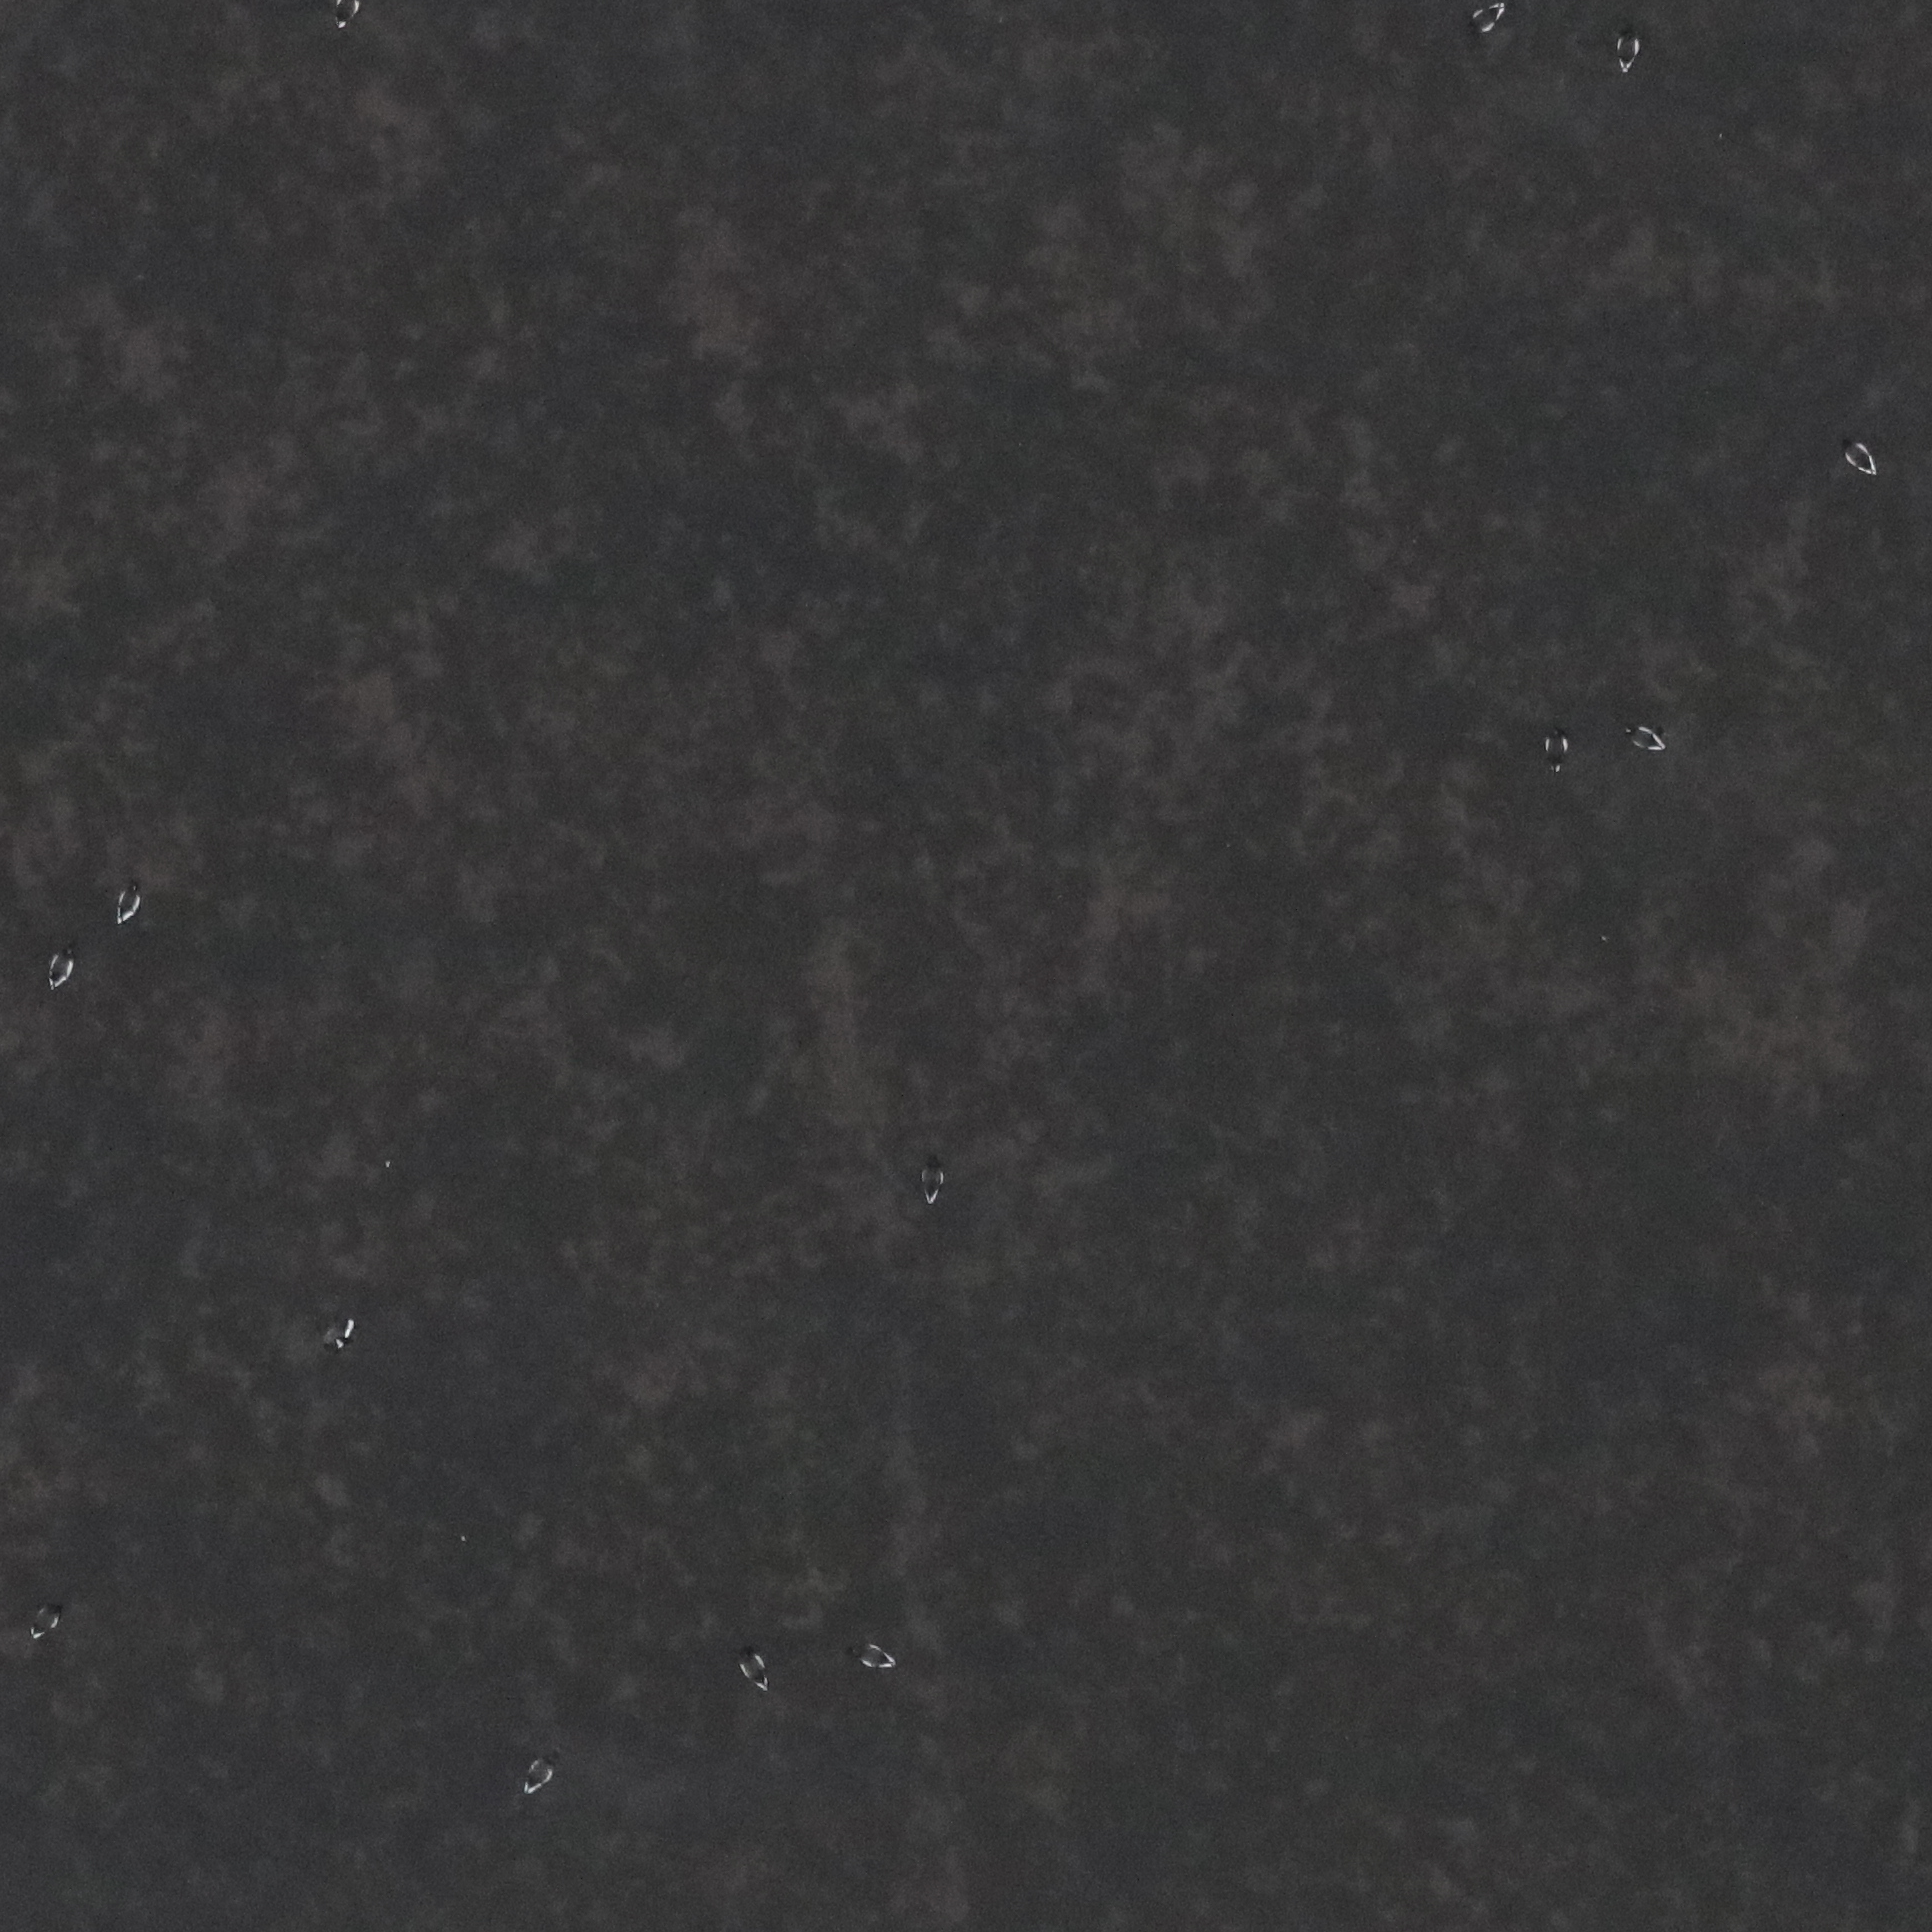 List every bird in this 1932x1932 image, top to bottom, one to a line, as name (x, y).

brant (348, 7)
brant (1485, 19)
brant (1627, 48)
brant (1858, 456)
brant (1644, 736)
brant (1556, 749)
brant (128, 902)
brant (62, 968)
brant (932, 1179)
brant (342, 1339)
brant (44, 1620)
brant (874, 1655)
brant (754, 1667)
brant (538, 1772)